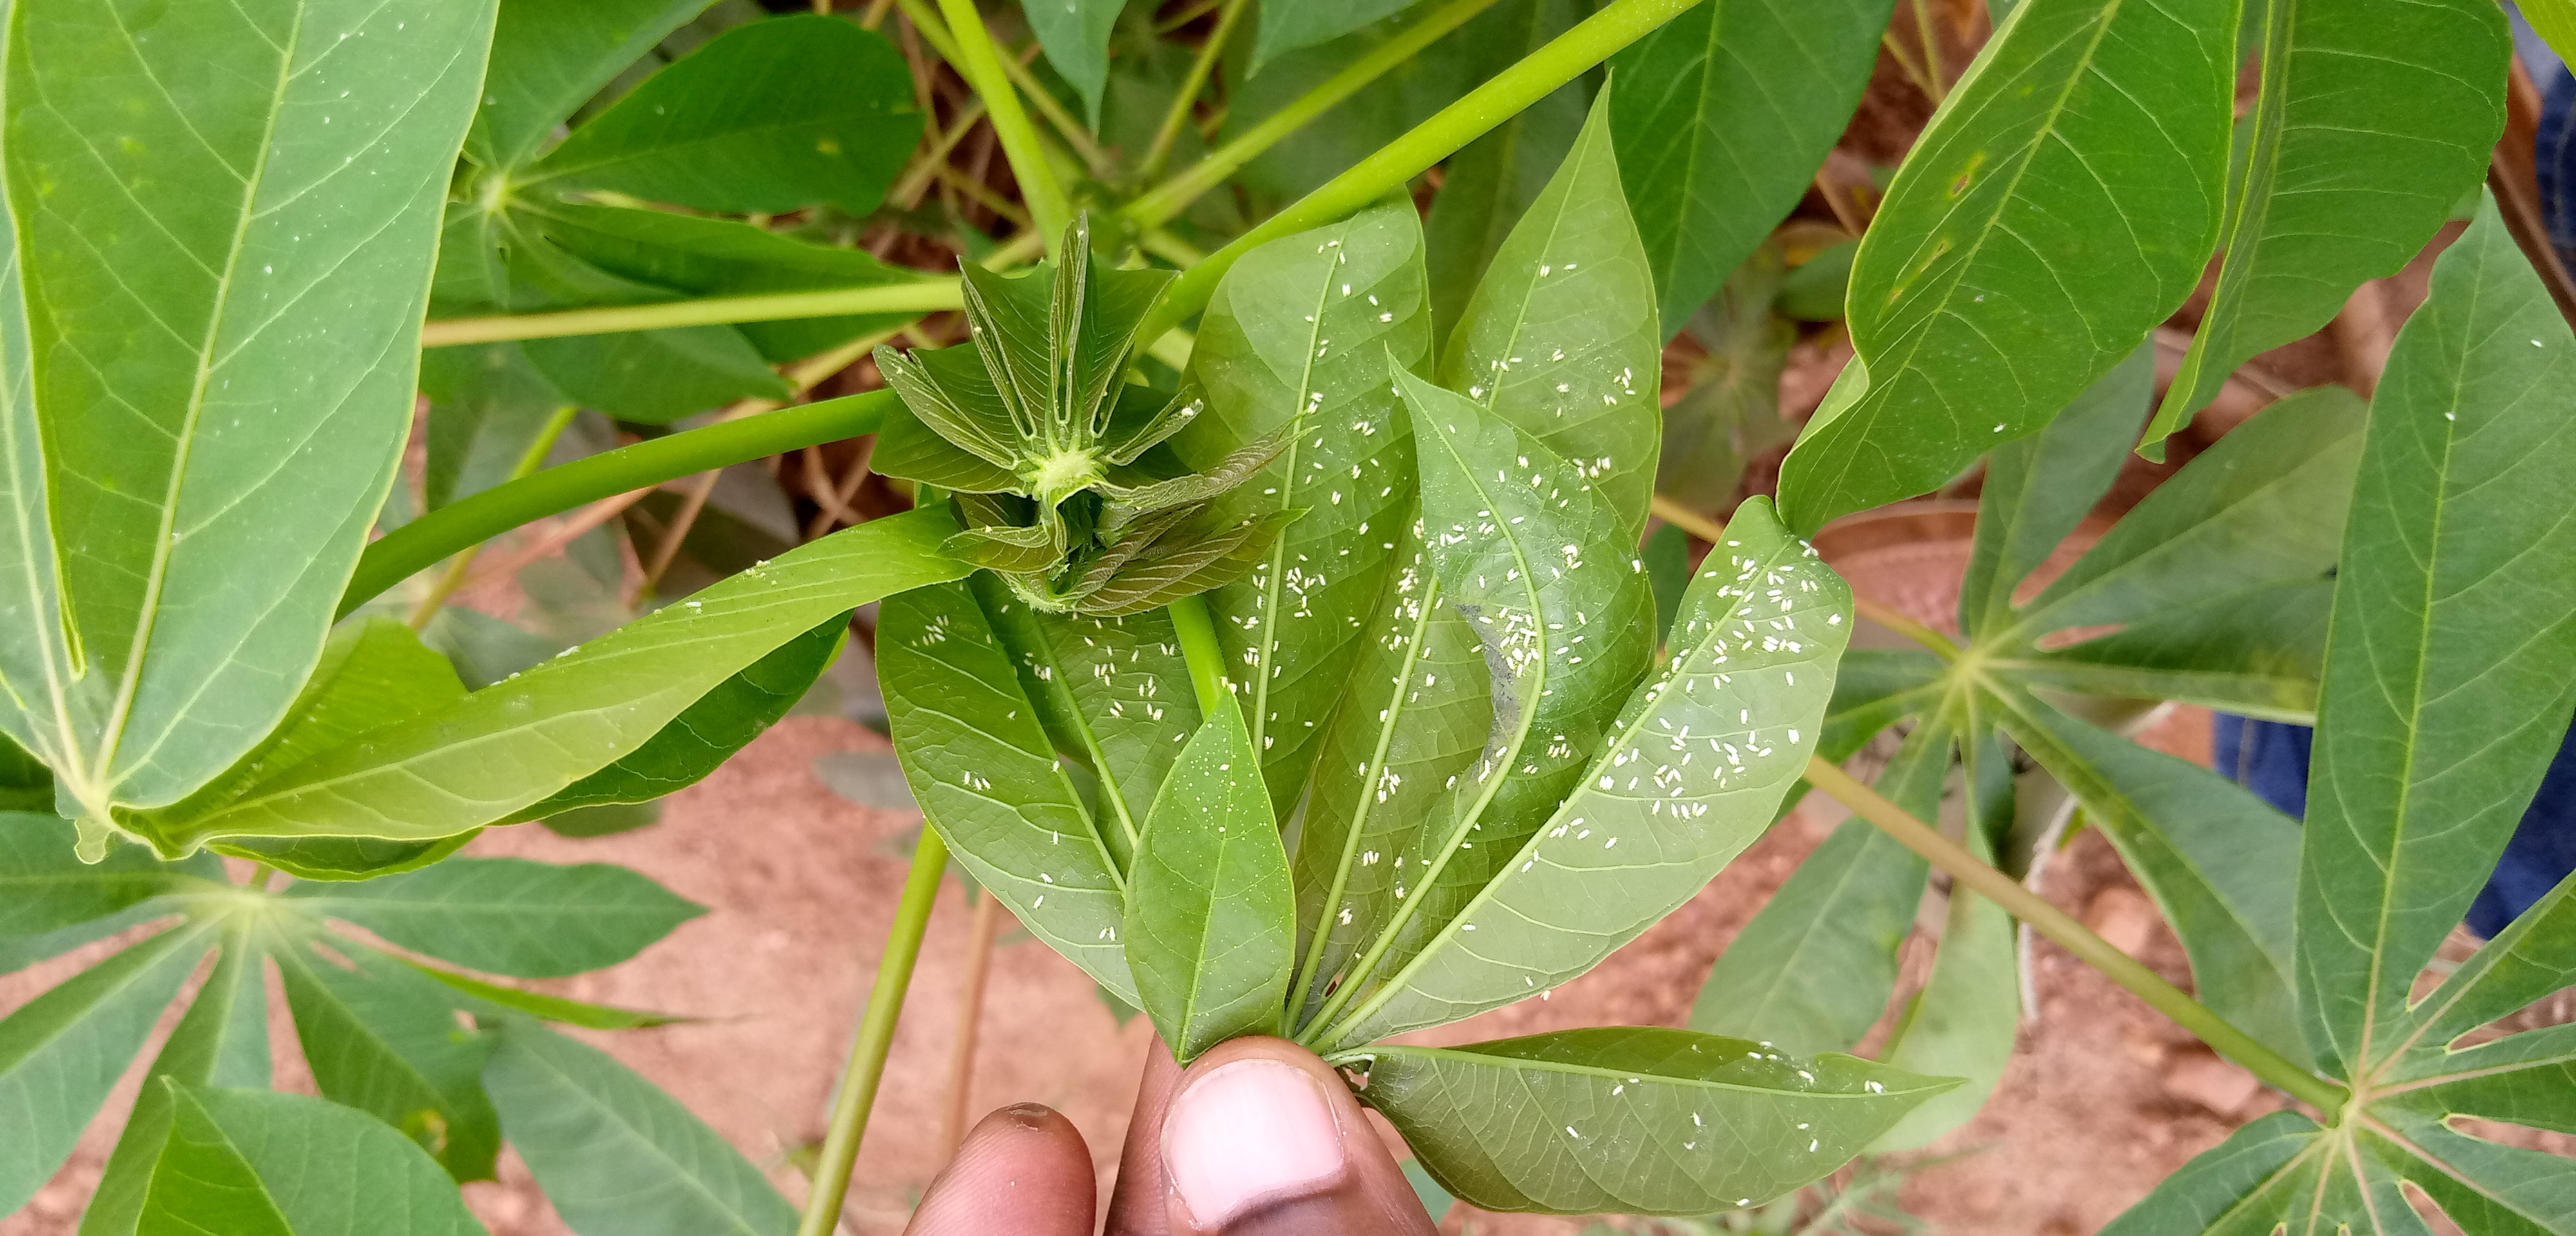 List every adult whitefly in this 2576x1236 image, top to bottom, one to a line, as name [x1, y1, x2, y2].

whitefly [1325, 239, 1341, 249]
whitefly [1316, 243, 1325, 256]
whitefly [1338, 251, 1348, 265]
whitefly [1561, 261, 1580, 272]
whitefly [1539, 263, 1546, 279]
whitefly [1544, 264, 1551, 279]
whitefly [1341, 283, 1346, 298]
whitefly [1346, 283, 1353, 296]
whitefly [1367, 294, 1381, 308]
whitefly [1379, 312, 1394, 319]
whitefly [1303, 315, 1317, 325]
whitefly [1380, 317, 1393, 324]
whitefly [972, 324, 985, 335]
whitefly [2528, 337, 2544, 350]
whitefly [1320, 339, 1331, 346]
whitefly [1316, 346, 1329, 360]
whitefly [1551, 349, 1560, 357]
whitefly [1552, 353, 1566, 364]
whitefly [1507, 356, 1524, 364]
whitefly [1490, 358, 1497, 373]
whitefly [1498, 359, 1510, 373]
whitefly [1623, 366, 1634, 382]
whitefly [1612, 373, 1623, 384]
whitefly [1621, 376, 1633, 389]
whitefly [1557, 382, 1571, 389]
whitefly [1468, 384, 1477, 398]
whitefly [1390, 385, 1401, 399]
whitefly [1475, 387, 1483, 400]
whitefly [1557, 388, 1571, 394]
whitefly [1623, 389, 1638, 397]
whitefly [1312, 391, 1325, 399]
whitefly [1602, 393, 1610, 406]
whitefly [1309, 395, 1323, 402]
whitefly [1609, 395, 1618, 406]
whitefly [1307, 399, 1315, 414]
whitefly [1311, 403, 1319, 415]
whitefly [1554, 406, 1564, 420]
whitefly [1180, 407, 1193, 418]
whitefly [1184, 409, 1195, 417]
whitefly [2442, 409, 2457, 424]
whitefly [1362, 420, 1370, 433]
whitefly [1352, 421, 1364, 432]
whitefly [1447, 422, 1459, 436]
whitefly [1991, 422, 2007, 435]
whitefly [1363, 427, 1376, 438]
whitefly [1312, 436, 1325, 450]
whitefly [1517, 454, 1524, 469]
whitefly [1522, 455, 1531, 469]
whitefly [1595, 455, 1600, 470]
whitefly [1605, 456, 1612, 471]
whitefly [1368, 456, 1381, 469]
whitefly [1571, 457, 1585, 467]
whitefly [1600, 457, 1606, 471]
whitefly [1312, 460, 1325, 471]
whitefly [1577, 465, 1587, 480]
whitefly [1591, 465, 1599, 480]
whitefly [1587, 467, 1595, 480]
whitefly [1497, 468, 1508, 485]
whitefly [1303, 472, 1314, 487]
whitefly [1531, 473, 1540, 485]
whitefly [1533, 476, 1542, 490]
whitefly [1579, 483, 1593, 494]
whitefly [1262, 486, 1278, 496]
whitefly [1379, 486, 1392, 500]
whitefly [1550, 486, 1559, 501]
whitefly [1558, 497, 1570, 509]
whitefly [1475, 508, 1492, 518]
whitefly [1508, 513, 1527, 525]
whitefly [1477, 520, 1488, 534]
whitefly [1358, 521, 1367, 532]
whitefly [1484, 521, 1496, 536]
whitefly [1412, 523, 1419, 536]
whitefly [1452, 523, 1465, 533]
whitefly [1359, 525, 1369, 536]
whitefly [1439, 531, 1446, 548]
whitefly [1446, 532, 1454, 545]
whitefly [1416, 533, 1423, 541]
whitefly [1454, 533, 1467, 545]
whitefly [1797, 538, 1810, 548]
whitefly [1725, 539, 1742, 548]
whitefly [1425, 539, 1436, 551]
whitefly [1381, 541, 1396, 550]
whitefly [1562, 543, 1573, 555]
whitefly [1571, 544, 1581, 558]
whitefly [1338, 547, 1350, 557]
whitefly [1800, 547, 1812, 558]
whitefly [1812, 547, 1820, 557]
whitefly [1297, 552, 1311, 563]
whitefly [1413, 552, 1423, 565]
whitefly [1729, 553, 1740, 568]
whitefly [1566, 554, 1575, 567]
whitefly [1630, 557, 1643, 575]
whitefly [1741, 557, 1749, 572]
whitefly [1747, 559, 1756, 570]
whitefly [1571, 560, 1584, 571]
whitefly [1255, 562, 1270, 571]
whitefly [1776, 564, 1795, 573]
whitefly [1549, 565, 1564, 581]
whitefly [1294, 566, 1304, 581]
whitefly [1401, 566, 1409, 575]
whitefly [1748, 566, 1757, 574]
whitefly [1506, 567, 1515, 576]
whitefly [1285, 568, 1294, 581]
whitefly [1701, 570, 1719, 580]
whitefly [1766, 570, 1774, 586]
whitefly [1507, 570, 1520, 584]
whitefly [1735, 571, 1750, 581]
whitefly [1251, 572, 1259, 588]
whitefly [1316, 572, 1327, 588]
whitefly [1477, 573, 1488, 590]
whitefly [1291, 574, 1299, 583]
whitefly [1259, 574, 1266, 590]
whitefly [1774, 574, 1787, 586]
whitefly [1304, 576, 1310, 590]
whitefly [1412, 576, 1420, 586]
whitefly [1310, 577, 1317, 588]
whitefly [1396, 578, 1412, 585]
whitefly [1799, 579, 1812, 593]
whitefly [1808, 579, 1822, 592]
whitefly [1285, 581, 1297, 588]
whitefly [1722, 584, 1732, 591]
whitefly [1397, 585, 1406, 595]
whitefly [1405, 585, 1414, 593]
whitefly [1292, 586, 1304, 595]
whitefly [1718, 588, 1730, 595]
whitefly [1765, 588, 1784, 597]
whitefly [1728, 588, 1745, 597]
whitefly [1743, 590, 1756, 603]
whitefly [1716, 591, 1725, 599]
whitefly [1255, 594, 1264, 612]
whitefly [1300, 594, 1309, 608]
whitefly [1435, 595, 1445, 611]
whitefly [1402, 595, 1410, 607]
whitefly [1768, 595, 1783, 604]
whitefly [1410, 597, 1419, 607]
whitefly [1786, 597, 1793, 612]
whitefly [1780, 598, 1787, 613]
whitefly [683, 599, 705, 609]
whitefly [999, 602, 1011, 615]
whitefly [1393, 604, 1402, 621]
whitefly [1497, 605, 1509, 621]
whitefly [1736, 606, 1754, 619]
whitefly [1412, 607, 1419, 622]
whitefly [1305, 608, 1314, 619]
whitefly [1575, 609, 1590, 627]
whitefly [1071, 610, 1081, 621]
whitefly [1293, 610, 1305, 619]
whitefly [1407, 612, 1412, 619]
whitefly [1524, 612, 1534, 629]
whitefly [943, 613, 951, 628]
whitefly [1508, 613, 1524, 623]
whitefly [1826, 613, 1838, 626]
whitefly [1478, 614, 1494, 626]
whitefly [1784, 614, 1795, 630]
whitefly [1116, 615, 1125, 628]
whitefly [1229, 615, 1243, 626]
whitefly [1346, 615, 1359, 623]
whitefly [935, 615, 944, 626]
whitefly [1247, 615, 1257, 621]
whitefly [1832, 616, 1842, 626]
whitefly [1094, 617, 1105, 631]
whitefly [1743, 618, 1757, 634]
whitefly [1685, 619, 1696, 634]
whitefly [1246, 619, 1259, 625]
whitefly [1504, 619, 1516, 634]
whitefly [1768, 619, 1784, 632]
whitefly [1703, 621, 1714, 632]
whitefly [1352, 621, 1362, 629]
whitefly [1546, 621, 1566, 632]
whitefly [933, 624, 945, 636]
whitefly [1242, 624, 1255, 632]
whitefly [923, 624, 934, 632]
whitefly [1389, 624, 1401, 633]
whitefly [1519, 626, 1531, 635]
whitefly [1731, 629, 1746, 640]
whitefly [1530, 630, 1539, 637]
whitefly [928, 631, 936, 646]
whitefly [1510, 632, 1520, 646]
whitefly [933, 632, 947, 644]
whitefly [984, 632, 994, 646]
whitefly [1379, 633, 1388, 644]
whitefly [1393, 633, 1403, 649]
whitefly [1522, 633, 1531, 647]
whitefly [922, 634, 930, 647]
whitefly [1403, 634, 1412, 646]
whitefly [1570, 634, 1586, 647]
whitefly [1763, 634, 1779, 646]
whitefly [1499, 635, 1511, 650]
whitefly [1083, 635, 1097, 648]
whitefly [1779, 636, 1786, 653]
whitefly [1716, 637, 1730, 653]
whitefly [911, 639, 920, 648]
whitefly [1271, 639, 1280, 653]
whitefly [1740, 639, 1754, 653]
whitefly [1159, 641, 1168, 657]
whitefly [1762, 641, 1777, 650]
whitefly [1787, 641, 1803, 649]
whitefly [1168, 641, 1178, 657]
whitefly [1387, 642, 1394, 653]
whitefly [1786, 642, 1801, 655]
whitefly [1105, 644, 1117, 659]
whitefly [1469, 644, 1484, 655]
whitefly [1712, 644, 1726, 656]
whitefly [1760, 644, 1774, 653]
whitefly [1423, 645, 1432, 660]
whitefly [1529, 645, 1542, 660]
whitefly [1553, 645, 1570, 657]
whitefly [1244, 646, 1259, 653]
whitefly [1677, 647, 1692, 658]
whitefly [1130, 648, 1140, 664]
whitefly [1514, 648, 1525, 658]
whitefly [1510, 650, 1523, 663]
whitefly [1024, 650, 1035, 658]
whitefly [1247, 651, 1255, 666]
whitefly [1524, 651, 1533, 667]
whitefly [1242, 651, 1249, 664]
whitefly [1253, 652, 1262, 669]
whitefly [1711, 654, 1728, 667]
whitefly [1504, 655, 1516, 671]
whitefly [1567, 656, 1584, 665]
whitefly [1671, 656, 1684, 663]
whitefly [1022, 657, 1034, 668]
whitefly [1109, 660, 1118, 675]
whitefly [1670, 662, 1679, 675]
whitefly [1034, 662, 1040, 677]
whitefly [1094, 662, 1100, 680]
whitefly [1100, 662, 1108, 676]
whitefly [1270, 663, 1285, 682]
whitefly [1515, 663, 1524, 680]
whitefly [1045, 664, 1054, 682]
whitefly [1040, 668, 1046, 681]
whitefly [1783, 669, 1796, 688]
whitefly [1659, 670, 1672, 680]
whitefly [1425, 672, 1432, 688]
whitefly [1104, 673, 1112, 688]
whitefly [1718, 673, 1733, 685]
whitefly [1146, 674, 1155, 689]
whitefly [1219, 675, 1227, 690]
whitefly [1430, 675, 1436, 689]
whitefly [1390, 675, 1403, 687]
whitefly [1711, 675, 1723, 691]
whitefly [1684, 677, 1695, 694]
whitefly [1243, 679, 1251, 695]
whitefly [1138, 681, 1146, 697]
whitefly [1228, 681, 1238, 697]
whitefly [1657, 681, 1665, 692]
whitefly [1649, 682, 1658, 691]
whitefly [1147, 685, 1157, 698]
whitefly [1539, 688, 1555, 698]
whitefly [1410, 689, 1418, 705]
whitefly [1644, 690, 1653, 702]
whitefly [1648, 691, 1658, 703]
whitefly [1113, 698, 1124, 713]
whitefly [1145, 701, 1153, 716]
whitefly [1108, 706, 1121, 718]
whitefly [1152, 707, 1159, 721]
whitefly [1738, 707, 1752, 725]
whitefly [1157, 707, 1164, 722]
whitefly [1005, 708, 1018, 721]
whitefly [1379, 708, 1383, 723]
whitefly [1383, 708, 1388, 723]
whitefly [1269, 710, 1280, 724]
whitefly [1657, 716, 1674, 731]
whitefly [1613, 718, 1627, 731]
whitefly [1303, 720, 1314, 727]
whitefly [1678, 723, 1691, 741]
whitefly [1787, 727, 1795, 745]
whitefly [1747, 728, 1759, 744]
whitefly [1793, 728, 1801, 744]
whitefly [1173, 731, 1186, 744]
whitefly [1605, 733, 1615, 748]
whitefly [1551, 735, 1566, 742]
whitefly [1671, 735, 1687, 748]
whitefly [1263, 735, 1269, 751]
whitefly [1268, 736, 1274, 752]
whitefly [1708, 736, 1721, 753]
whitefly [1560, 742, 1568, 756]
whitefly [1722, 742, 1739, 754]
whitefly [1546, 744, 1555, 757]
whitefly [1668, 744, 1683, 752]
whitefly [1745, 744, 1760, 753]
whitefly [1495, 744, 1510, 760]
whitefly [1552, 745, 1560, 759]
whitefly [1757, 745, 1774, 759]
whitefly [1630, 746, 1641, 764]
whitefly [1564, 748, 1572, 760]
whitefly [1614, 751, 1624, 764]
whitefly [1681, 751, 1693, 767]
whitefly [1732, 753, 1741, 765]
whitefly [1726, 753, 1736, 766]
whitefly [1615, 755, 1629, 769]
whitefly [1050, 756, 1062, 774]
whitefly [1482, 758, 1492, 771]
whitefly [1522, 763, 1534, 775]
whitefly [1654, 763, 1669, 776]
whitefly [1712, 763, 1723, 782]
whitefly [1382, 764, 1390, 781]
whitefly [1358, 765, 1365, 777]
whitefly [1732, 765, 1747, 776]
whitefly [1530, 766, 1539, 775]
whitefly [1673, 767, 1684, 782]
whitefly [1665, 769, 1674, 785]
whitefly [963, 770, 972, 785]
whitefly [1477, 770, 1488, 784]
whitefly [1394, 772, 1403, 783]
whitefly [1445, 773, 1457, 791]
whitefly [1598, 774, 1605, 790]
whitefly [1603, 774, 1611, 791]
whitefly [1627, 774, 1640, 792]
whitefly [1652, 774, 1667, 789]
whitefly [1388, 775, 1401, 787]
whitefly [1378, 776, 1385, 789]
whitefly [1718, 776, 1727, 791]
whitefly [981, 776, 994, 791]
whitefly [974, 777, 983, 792]
whitefly [1607, 778, 1615, 791]
whitefly [1388, 782, 1399, 797]
whitefly [1668, 785, 1684, 799]
whitefly [1378, 789, 1383, 805]
whitefly [1383, 790, 1388, 803]
whitefly [1651, 798, 1661, 816]
whitefly [1691, 801, 1699, 816]
whitefly [1669, 801, 1680, 819]
whitefly [1696, 803, 1709, 818]
whitefly [1680, 803, 1691, 821]
whitefly [1570, 816, 1587, 829]
whitefly [1473, 821, 1483, 833]
whitefly [1558, 823, 1569, 840]
whitefly [1548, 826, 1562, 840]
whitefly [1575, 827, 1592, 842]
whitefly [1052, 828, 1061, 847]
whitefly [1602, 835, 1620, 850]
whitefly [1458, 840, 1475, 850]
whitefly [1531, 846, 1541, 863]
whitefly [1361, 849, 1368, 868]
whitefly [1368, 849, 1374, 865]
whitefly [1374, 850, 1381, 866]
whitefly [1420, 857, 1433, 866]
whitefly [1519, 859, 1533, 876]
whitefly [1039, 872, 1054, 885]
whitefly [1399, 885, 1407, 898]
whitefly [1394, 886, 1401, 899]
whitefly [1032, 892, 1046, 910]
whitefly [1338, 908, 1350, 918]
whitefly [1347, 912, 1353, 926]
whitefly [1341, 913, 1349, 926]
whitefly [1458, 922, 1479, 933]
whitefly [1109, 925, 1118, 943]
whitefly [1097, 926, 1108, 940]
whitefly [1353, 951, 1363, 961]
whitefly [1522, 973, 1535, 988]
whitefly [1539, 988, 1553, 1003]
whitefly [1757, 1038, 1774, 1049]
whitefly [1690, 1042, 1699, 1052]
whitefly [1745, 1050, 1762, 1062]
whitefly [1765, 1052, 1779, 1062]
whitefly [1795, 1067, 1812, 1080]
whitefly [1626, 1076, 1642, 1086]
whitefly [1862, 1078, 1870, 1094]
whitefly [1870, 1080, 1882, 1094]
whitefly [1873, 1080, 1884, 1091]
whitefly [1611, 1083, 1625, 1098]
whitefly [1690, 1110, 1704, 1128]
whitefly [1794, 1120, 1811, 1133]
whitefly [1564, 1123, 1580, 1141]
whitefly [1806, 1136, 1819, 1155]
whitefly [1679, 1139, 1697, 1151]
whitefly [1732, 1196, 1752, 1208]